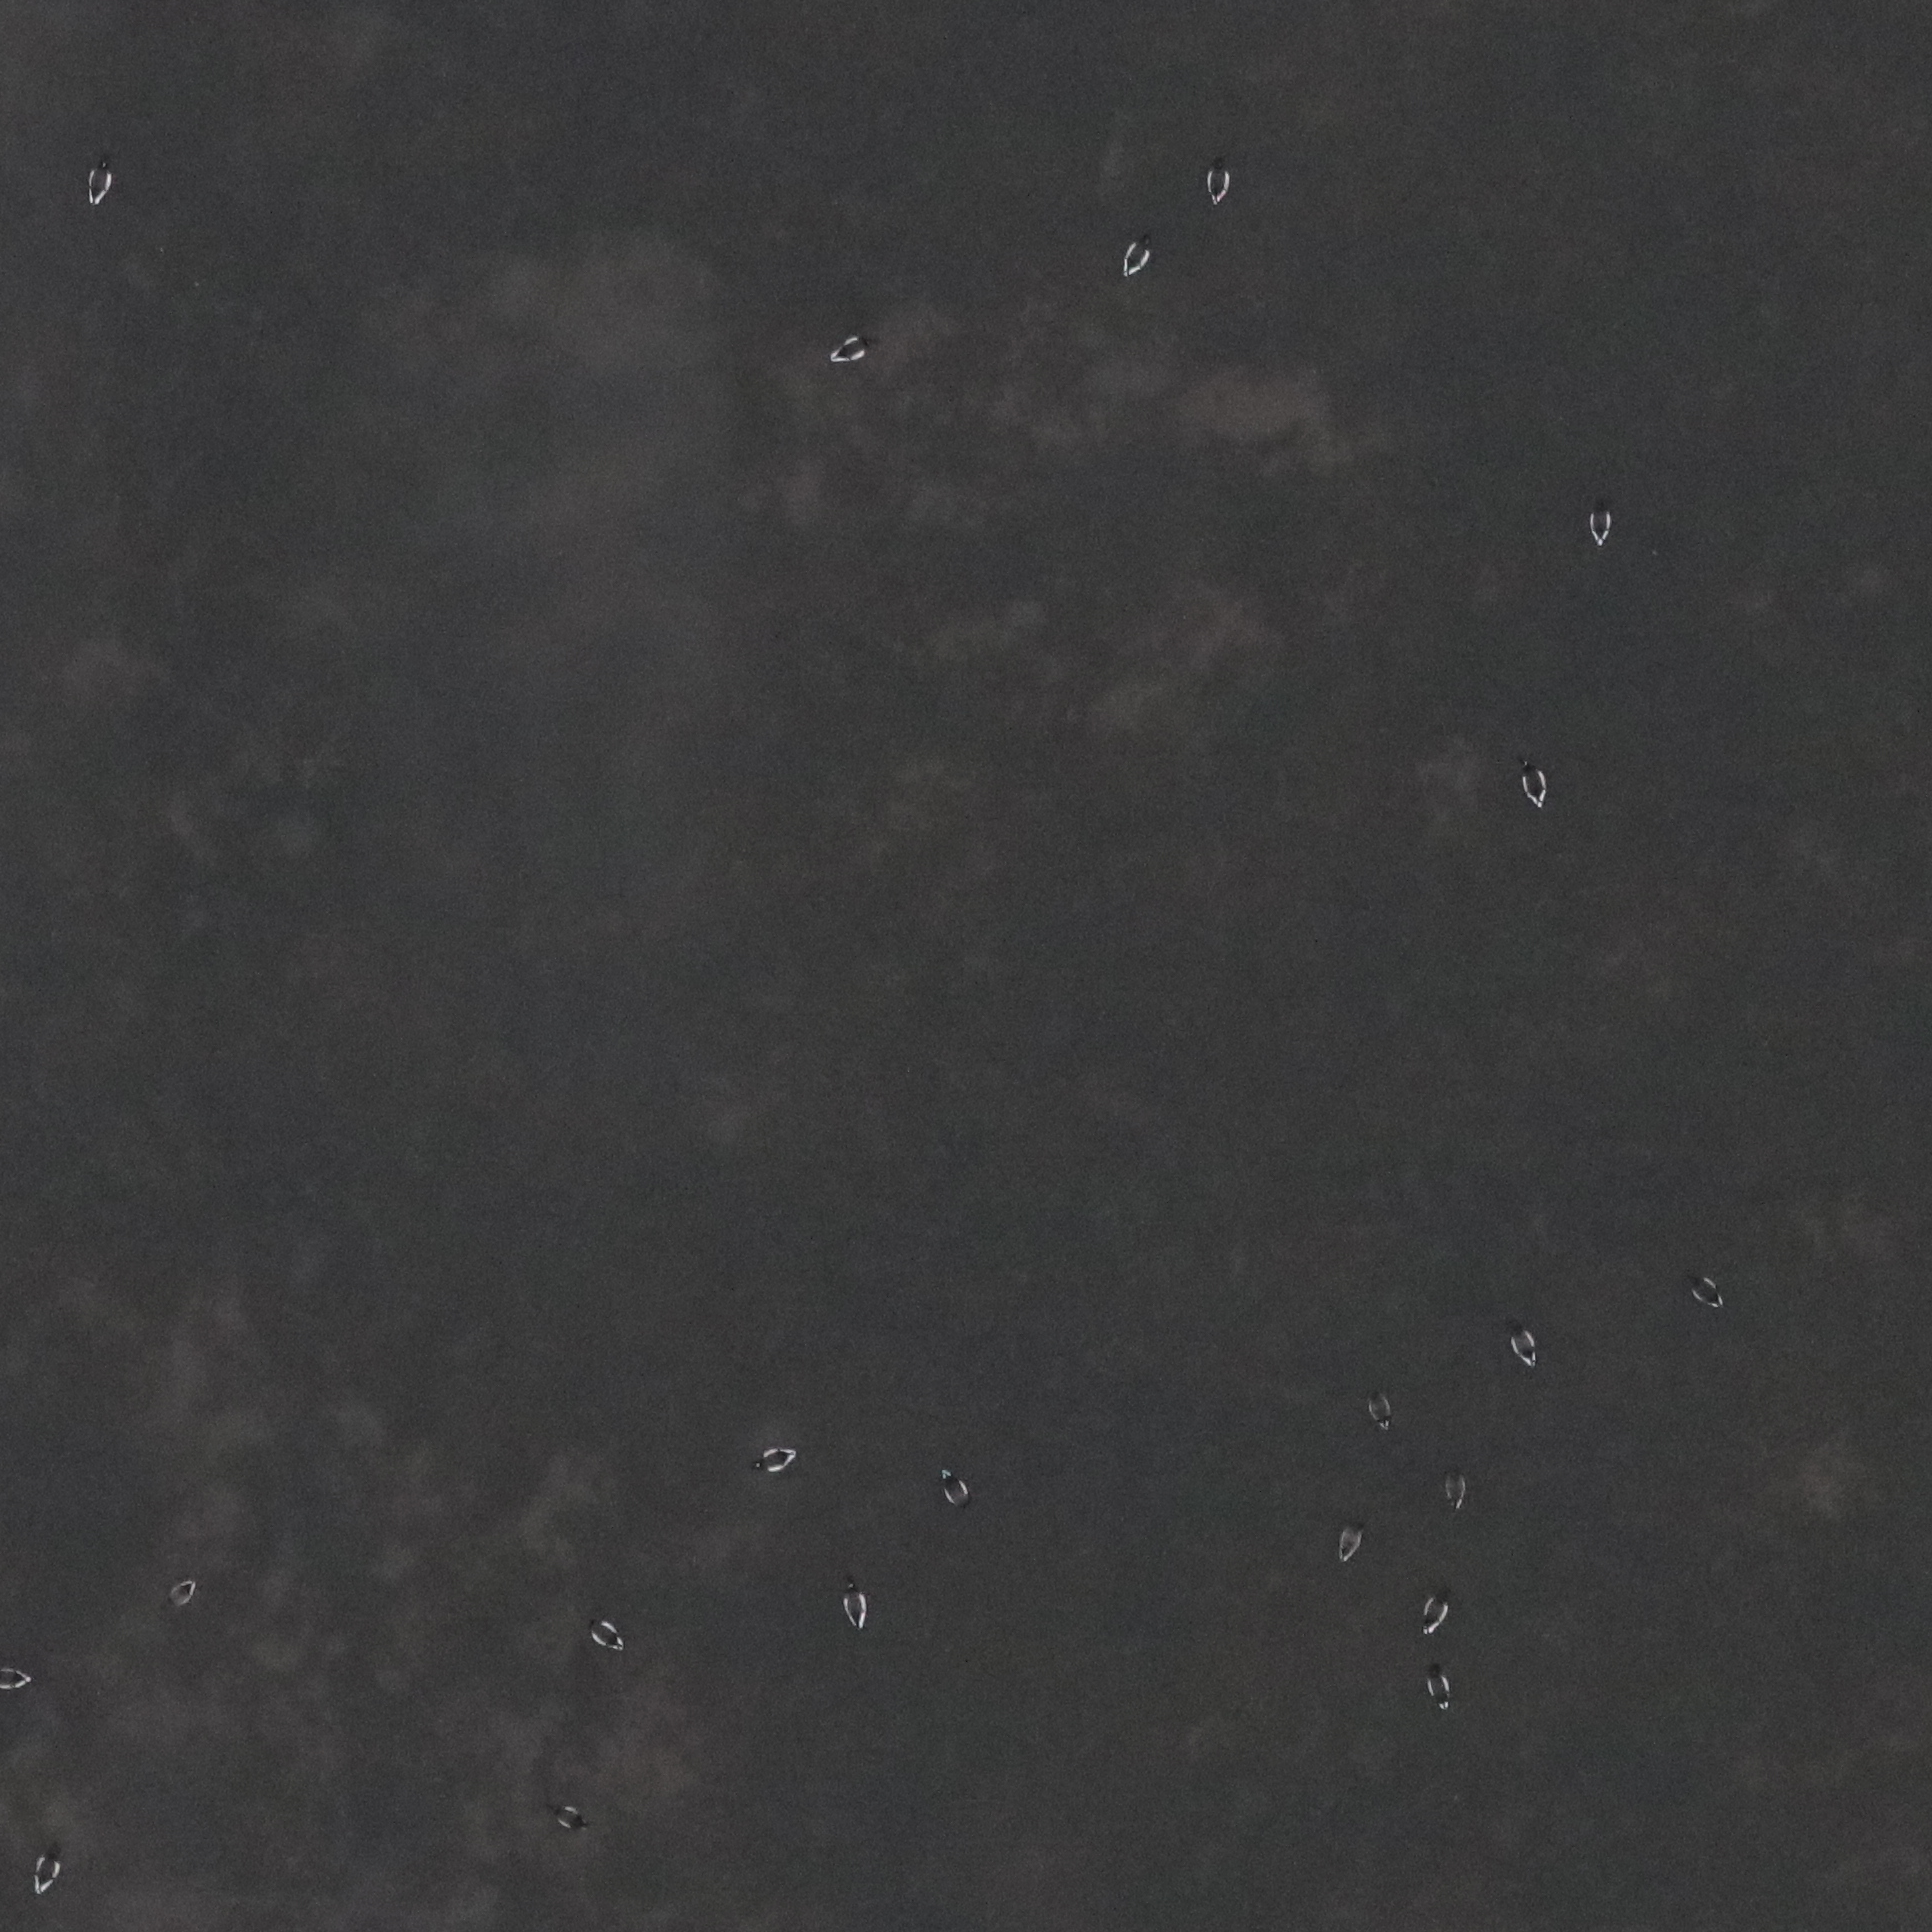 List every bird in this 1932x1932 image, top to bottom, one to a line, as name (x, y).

brant (100, 182)
brant (1219, 184)
brant (1137, 256)
brant (851, 349)
brant (1601, 525)
brant (1534, 785)
brant (1707, 1293)
brant (1524, 1345)
brant (1379, 1409)
brant (775, 1460)
brant (956, 1491)
brant (1456, 1491)
brant (1351, 1541)
brant (182, 1594)
brant (855, 1606)
brant (1436, 1613)
brant (605, 1635)
brant (10, 1678)
brant (1439, 1685)
brant (570, 1820)
brant (47, 1871)